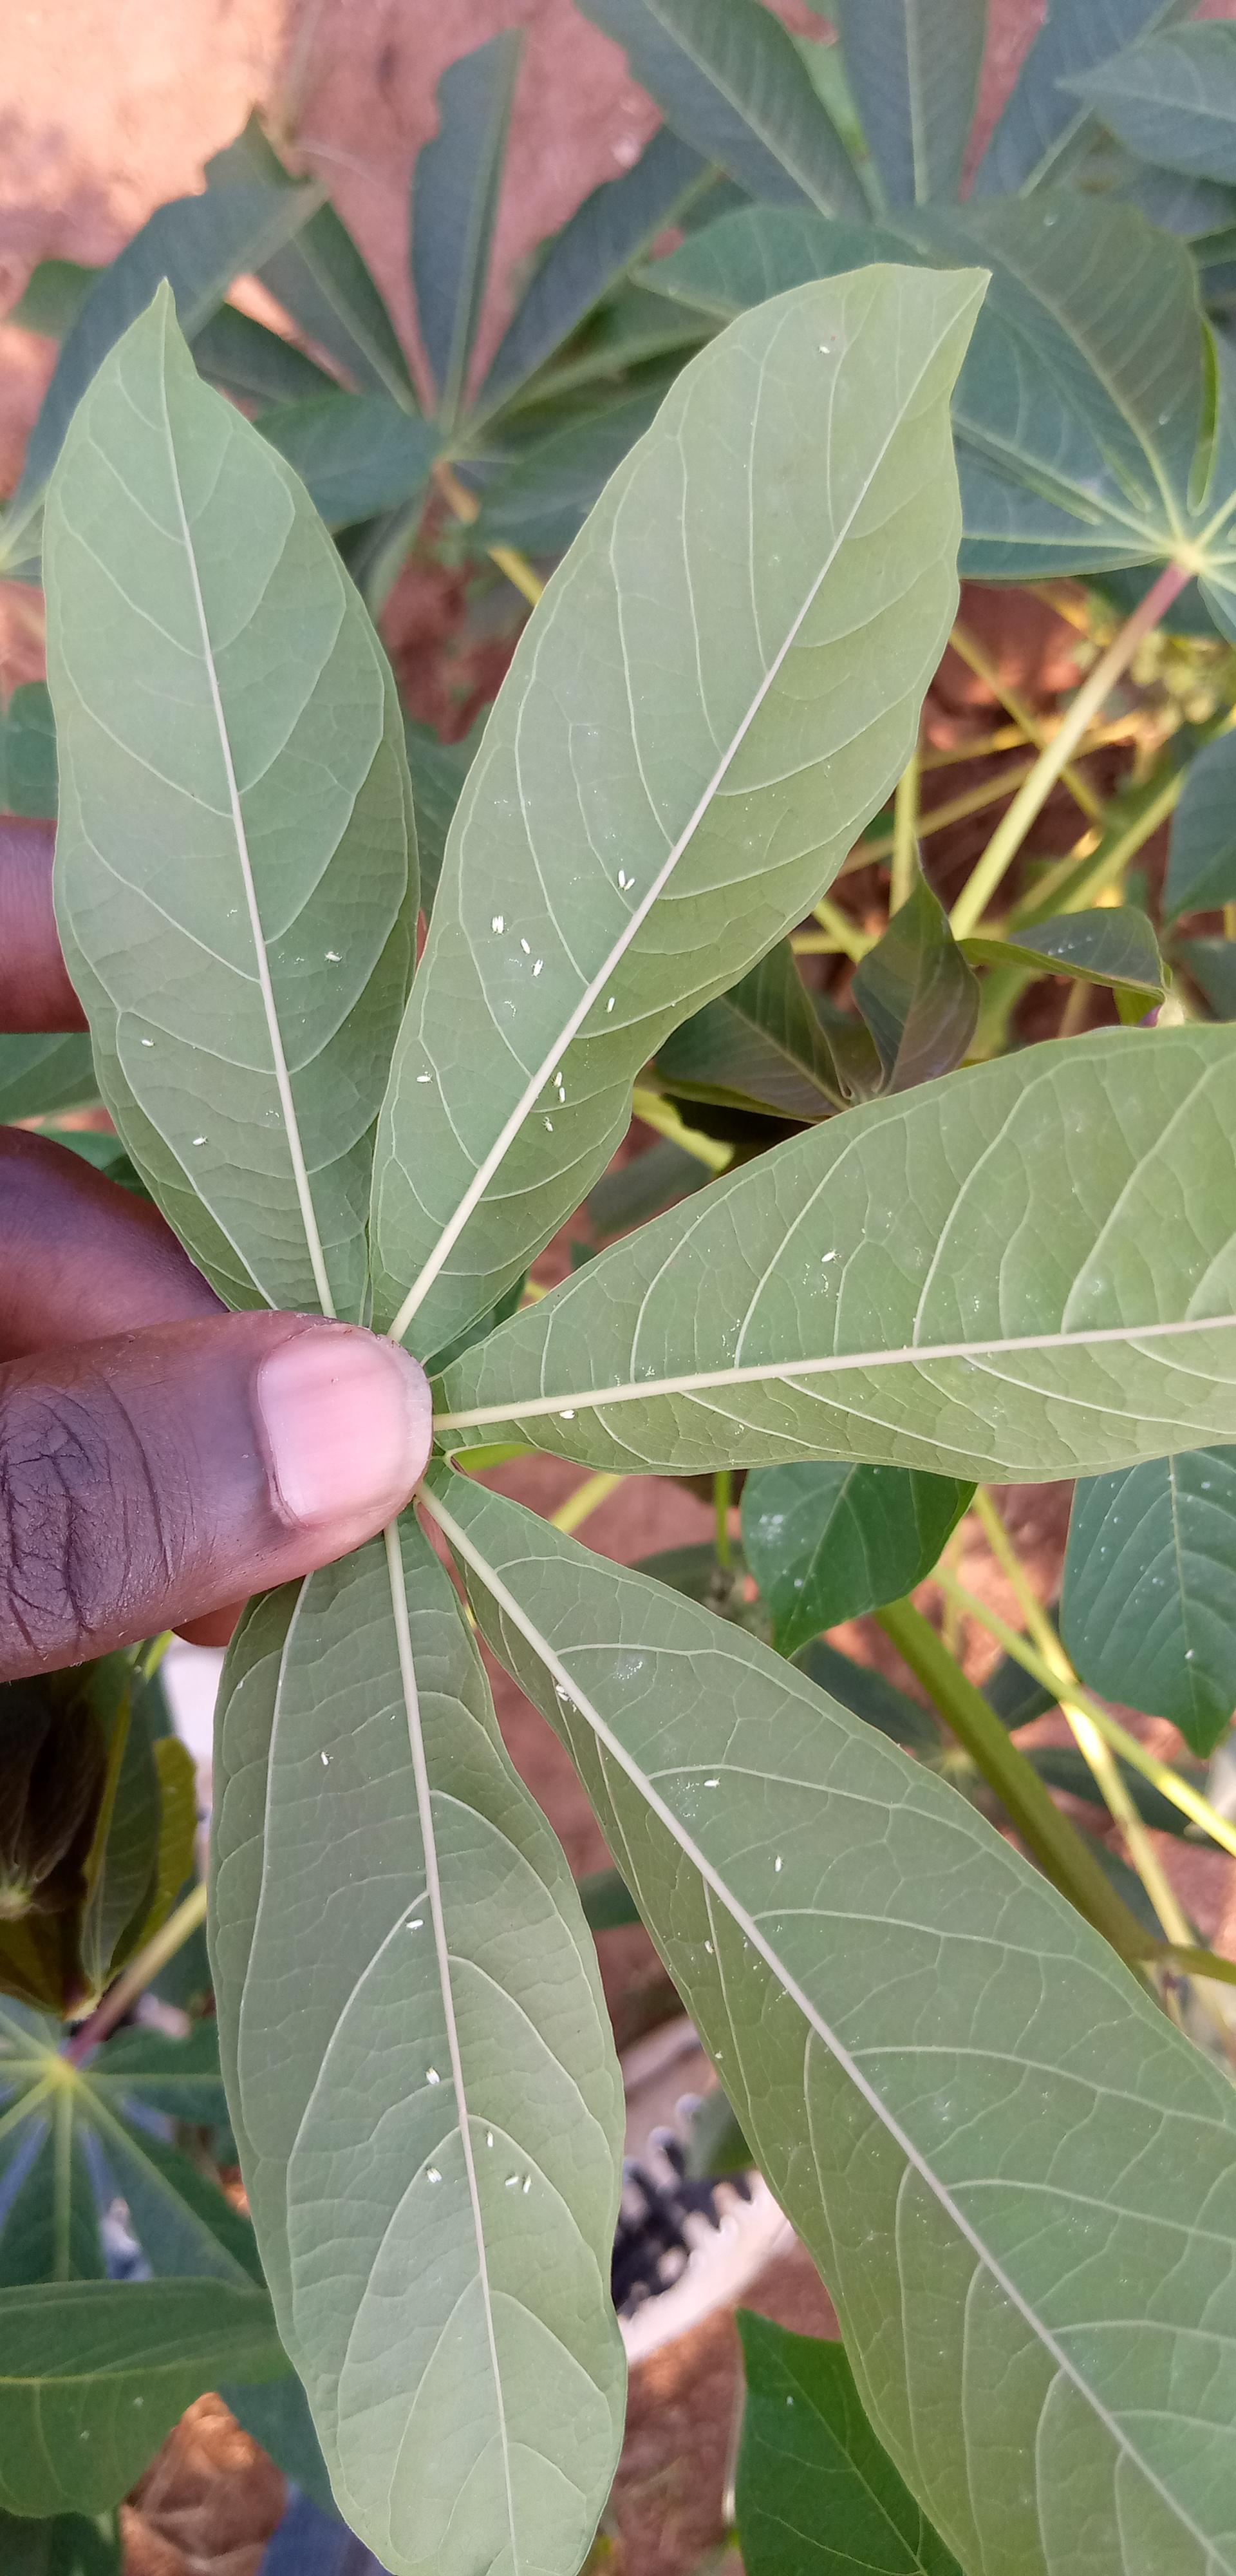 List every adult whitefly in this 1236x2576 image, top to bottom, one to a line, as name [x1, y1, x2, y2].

whitefly [816, 342, 834, 357]
whitefly [615, 866, 628, 890]
whitefly [624, 873, 638, 893]
whitefly [489, 911, 508, 936]
whitefly [518, 936, 534, 956]
whitefly [322, 949, 342, 965]
whitefly [530, 958, 549, 980]
whitefly [604, 995, 619, 1016]
whitefly [138, 1037, 155, 1050]
whitefly [551, 1070, 566, 1088]
whitefly [414, 1074, 434, 1084]
whitefly [556, 1085, 571, 1106]
whitefly [541, 1118, 559, 1134]
whitefly [190, 1134, 210, 1150]
whitefly [818, 1249, 839, 1264]
whitefly [557, 1408, 577, 1423]
whitefly [1181, 1647, 1197, 1663]
whitefly [553, 1681, 571, 1704]
whitefly [317, 1748, 335, 1772]
whitefly [702, 1776, 723, 1792]
whitefly [771, 1853, 783, 1877]
whitefly [402, 1916, 427, 1932]
whitefly [702, 1937, 717, 1956]
whitefly [423, 2066, 442, 2088]
whitefly [483, 2126, 496, 2152]
whitefly [422, 2165, 444, 2186]
whitefly [501, 2172, 521, 2186]
whitefly [520, 2173, 534, 2195]
whitefly [782, 2393, 797, 2407]